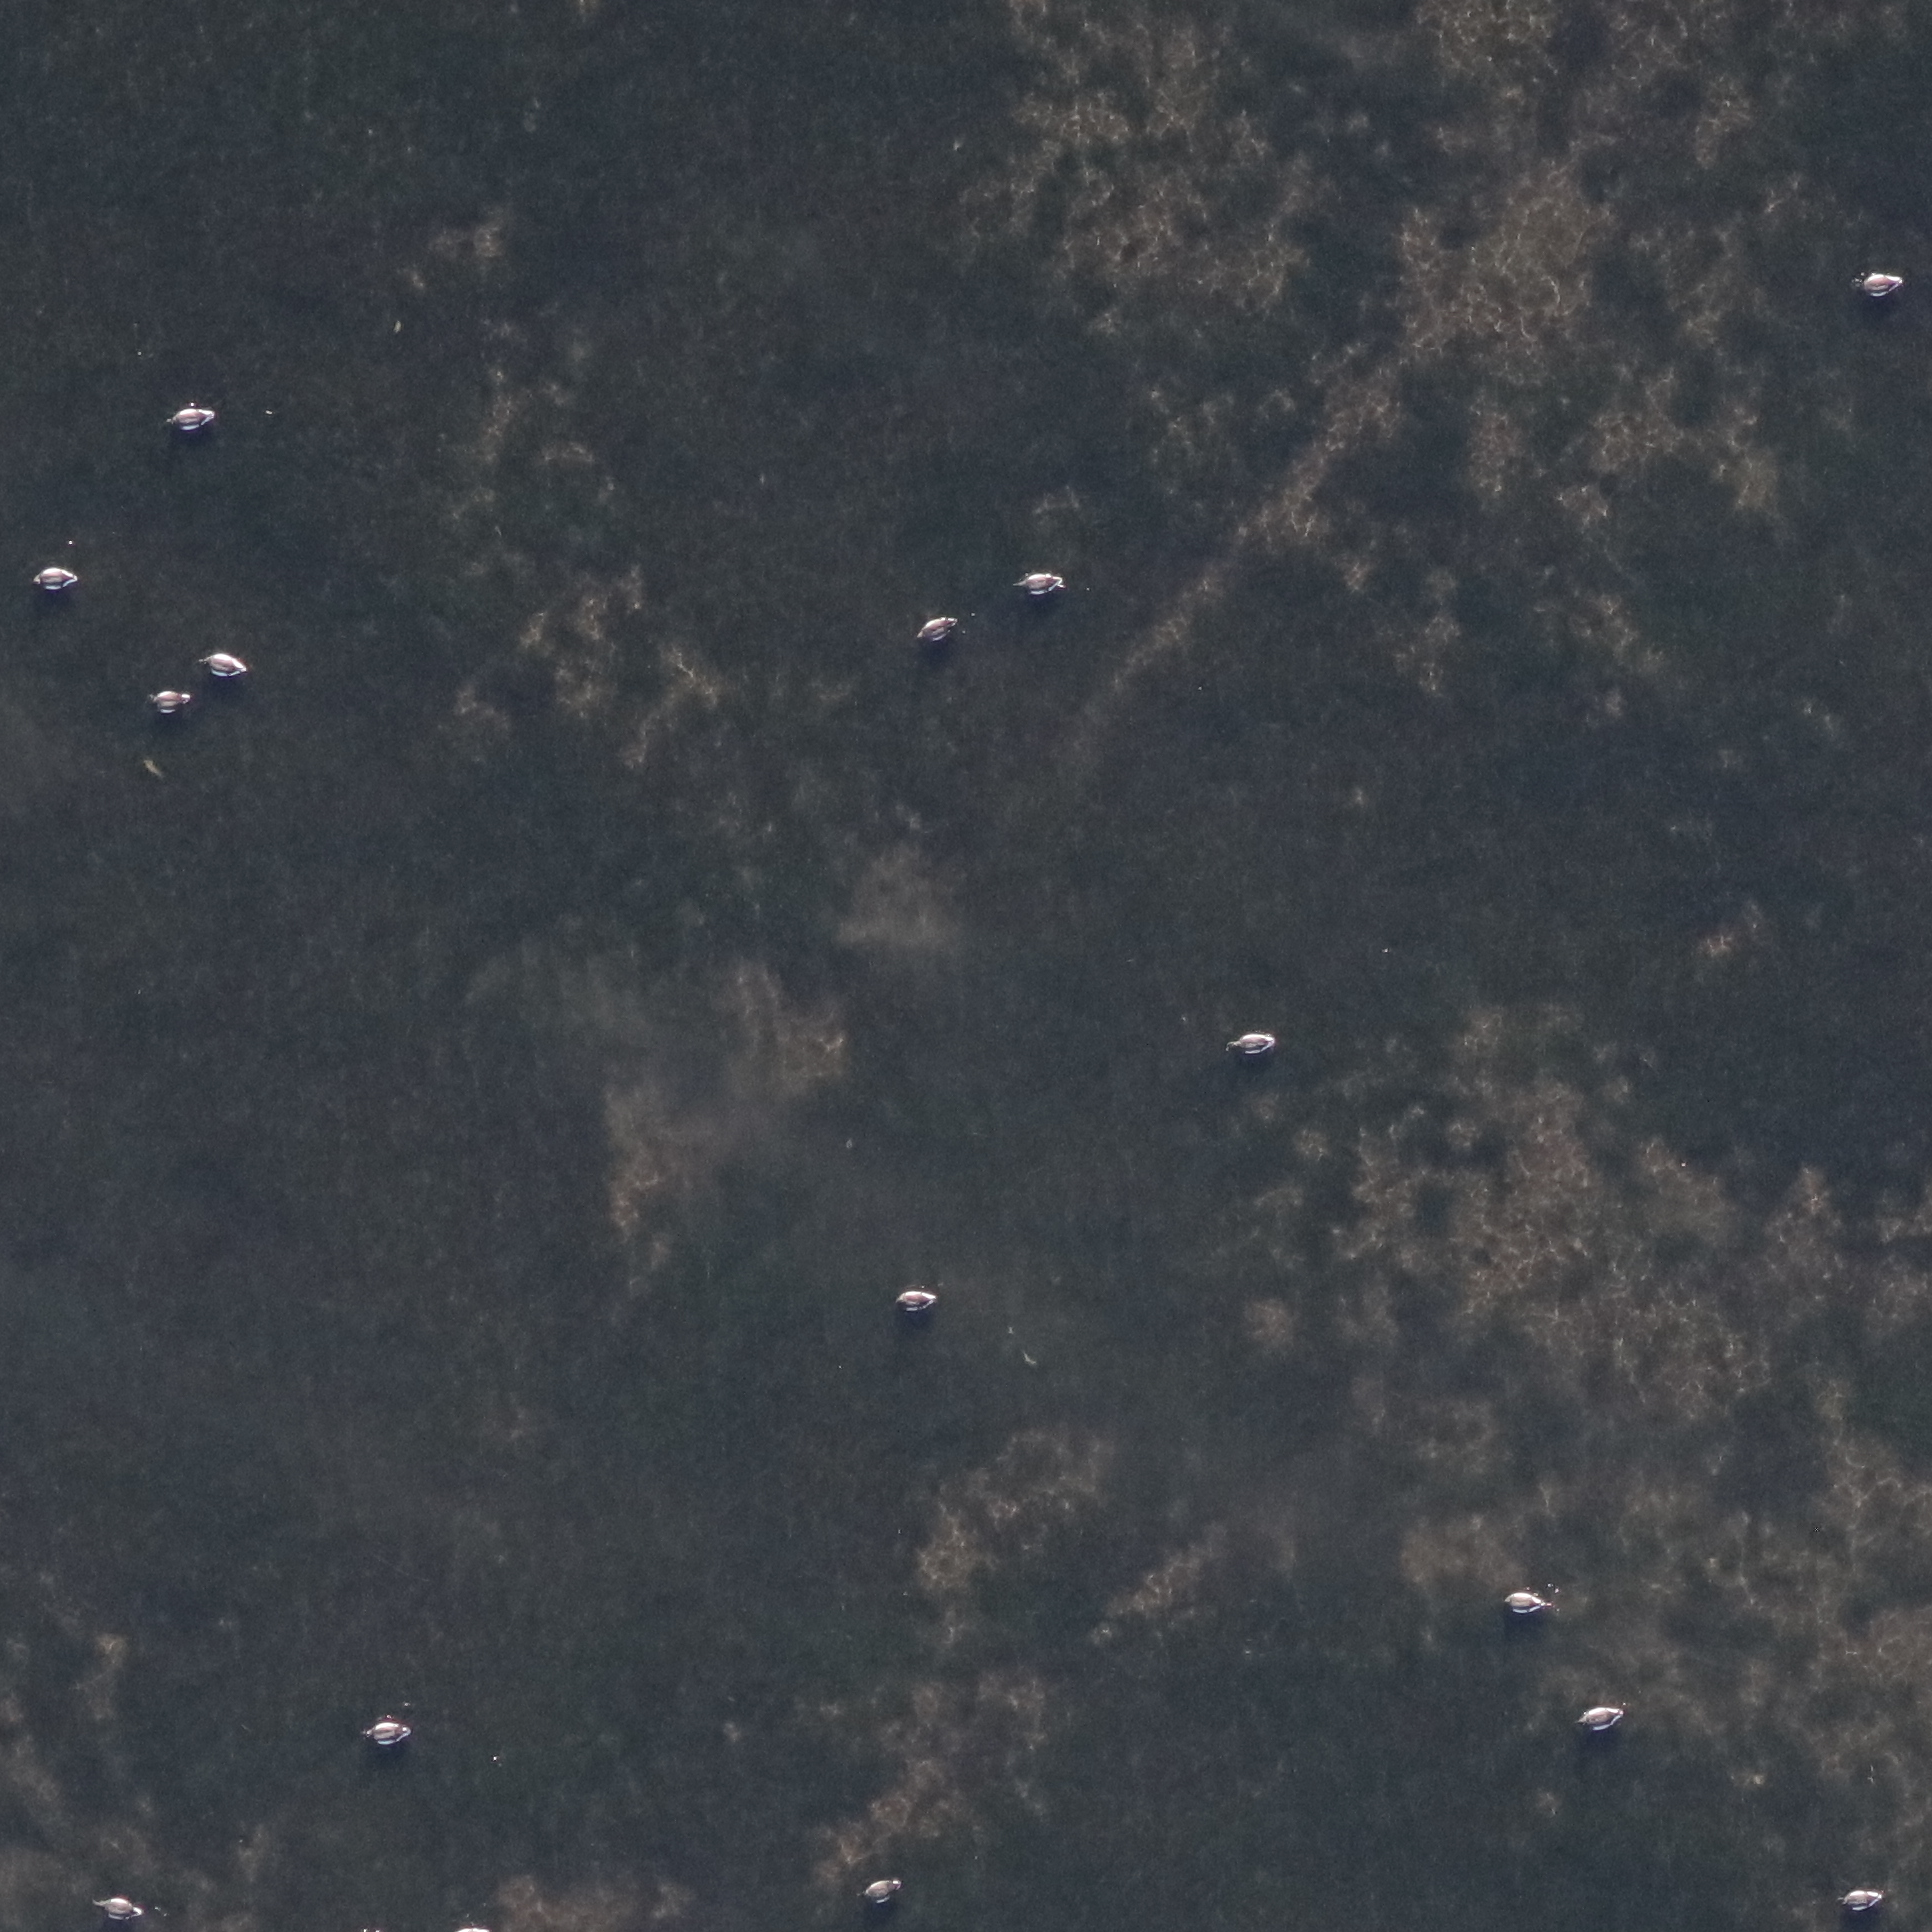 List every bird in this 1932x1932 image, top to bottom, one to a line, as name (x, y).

brant (1879, 283)
brant (188, 418)
brant (53, 576)
brant (1038, 583)
brant (935, 628)
brant (222, 663)
brant (169, 700)
brant (1251, 1043)
brant (911, 1301)
brant (1524, 1602)
brant (1602, 1718)
brant (387, 1732)
brant (882, 1891)
brant (1861, 1900)
brant (119, 1908)